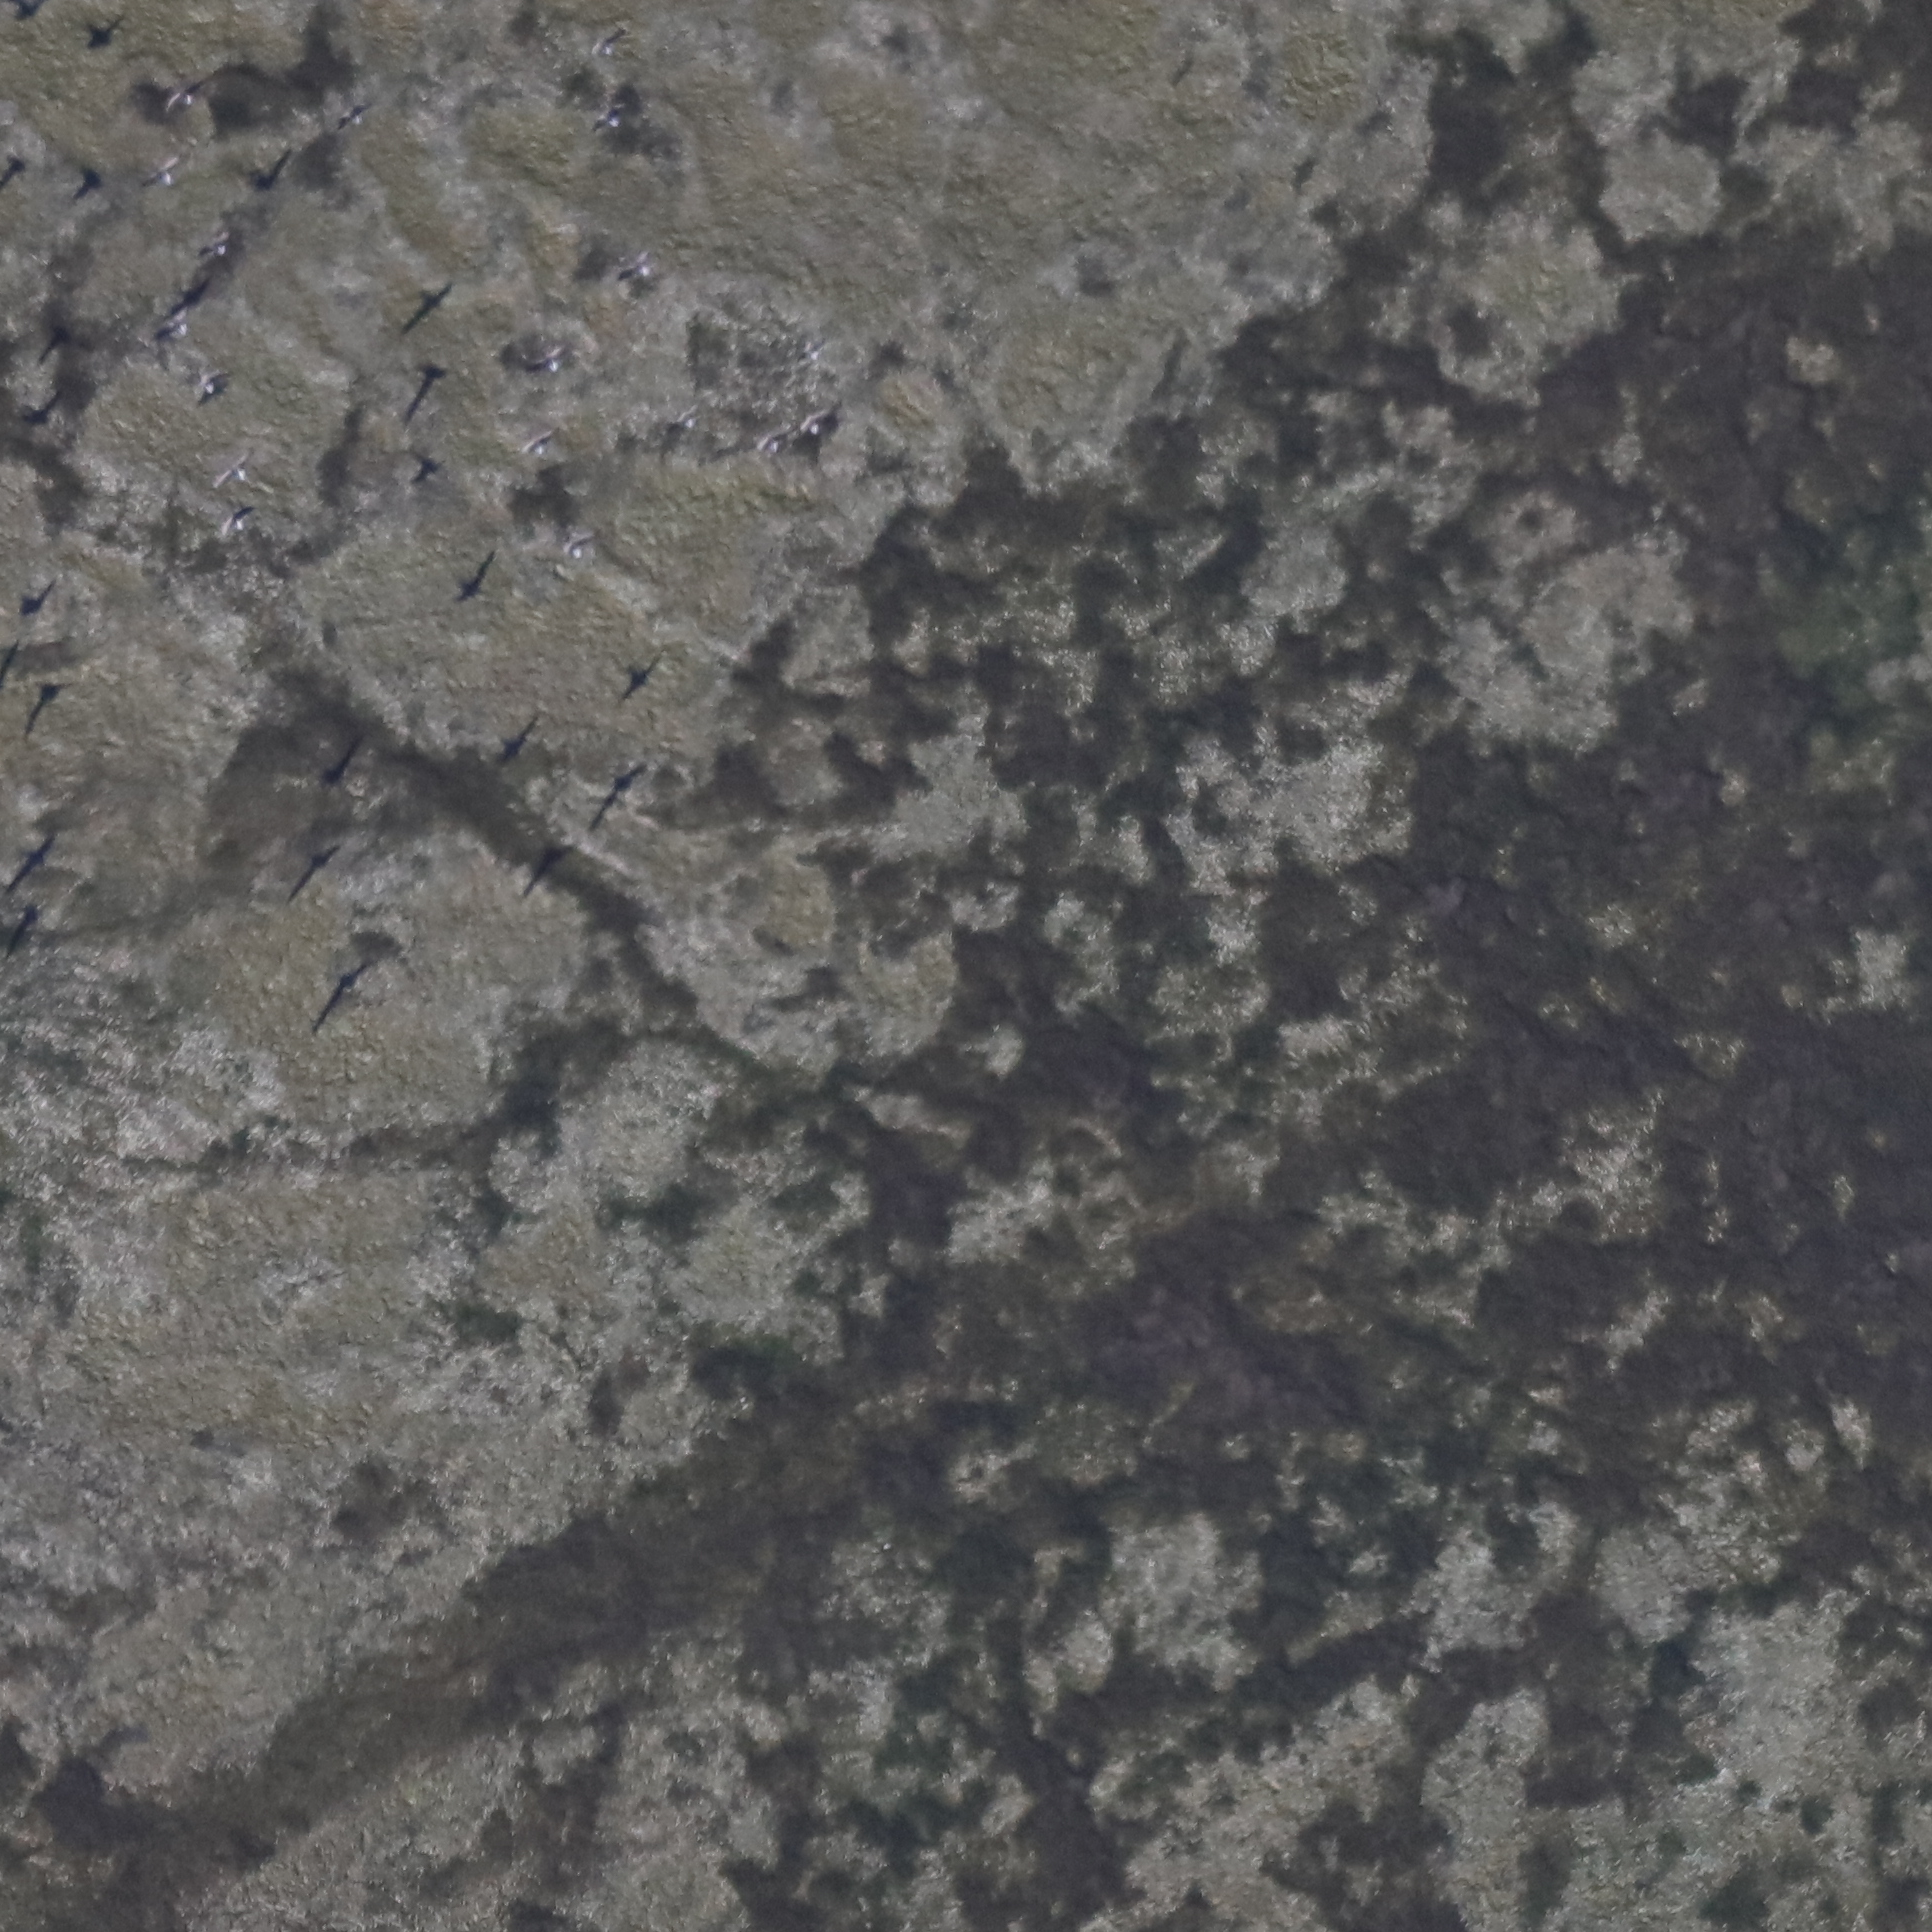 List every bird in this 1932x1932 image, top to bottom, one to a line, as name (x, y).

brant (618, 46)
brant (185, 98)
brant (359, 112)
brant (611, 126)
brant (160, 172)
brant (222, 248)
brant (639, 267)
brant (178, 319)
brant (548, 355)
brant (208, 380)
brant (691, 414)
brant (814, 421)
brant (777, 439)
brant (543, 440)
brant (241, 466)
brant (248, 520)
brant (578, 547)